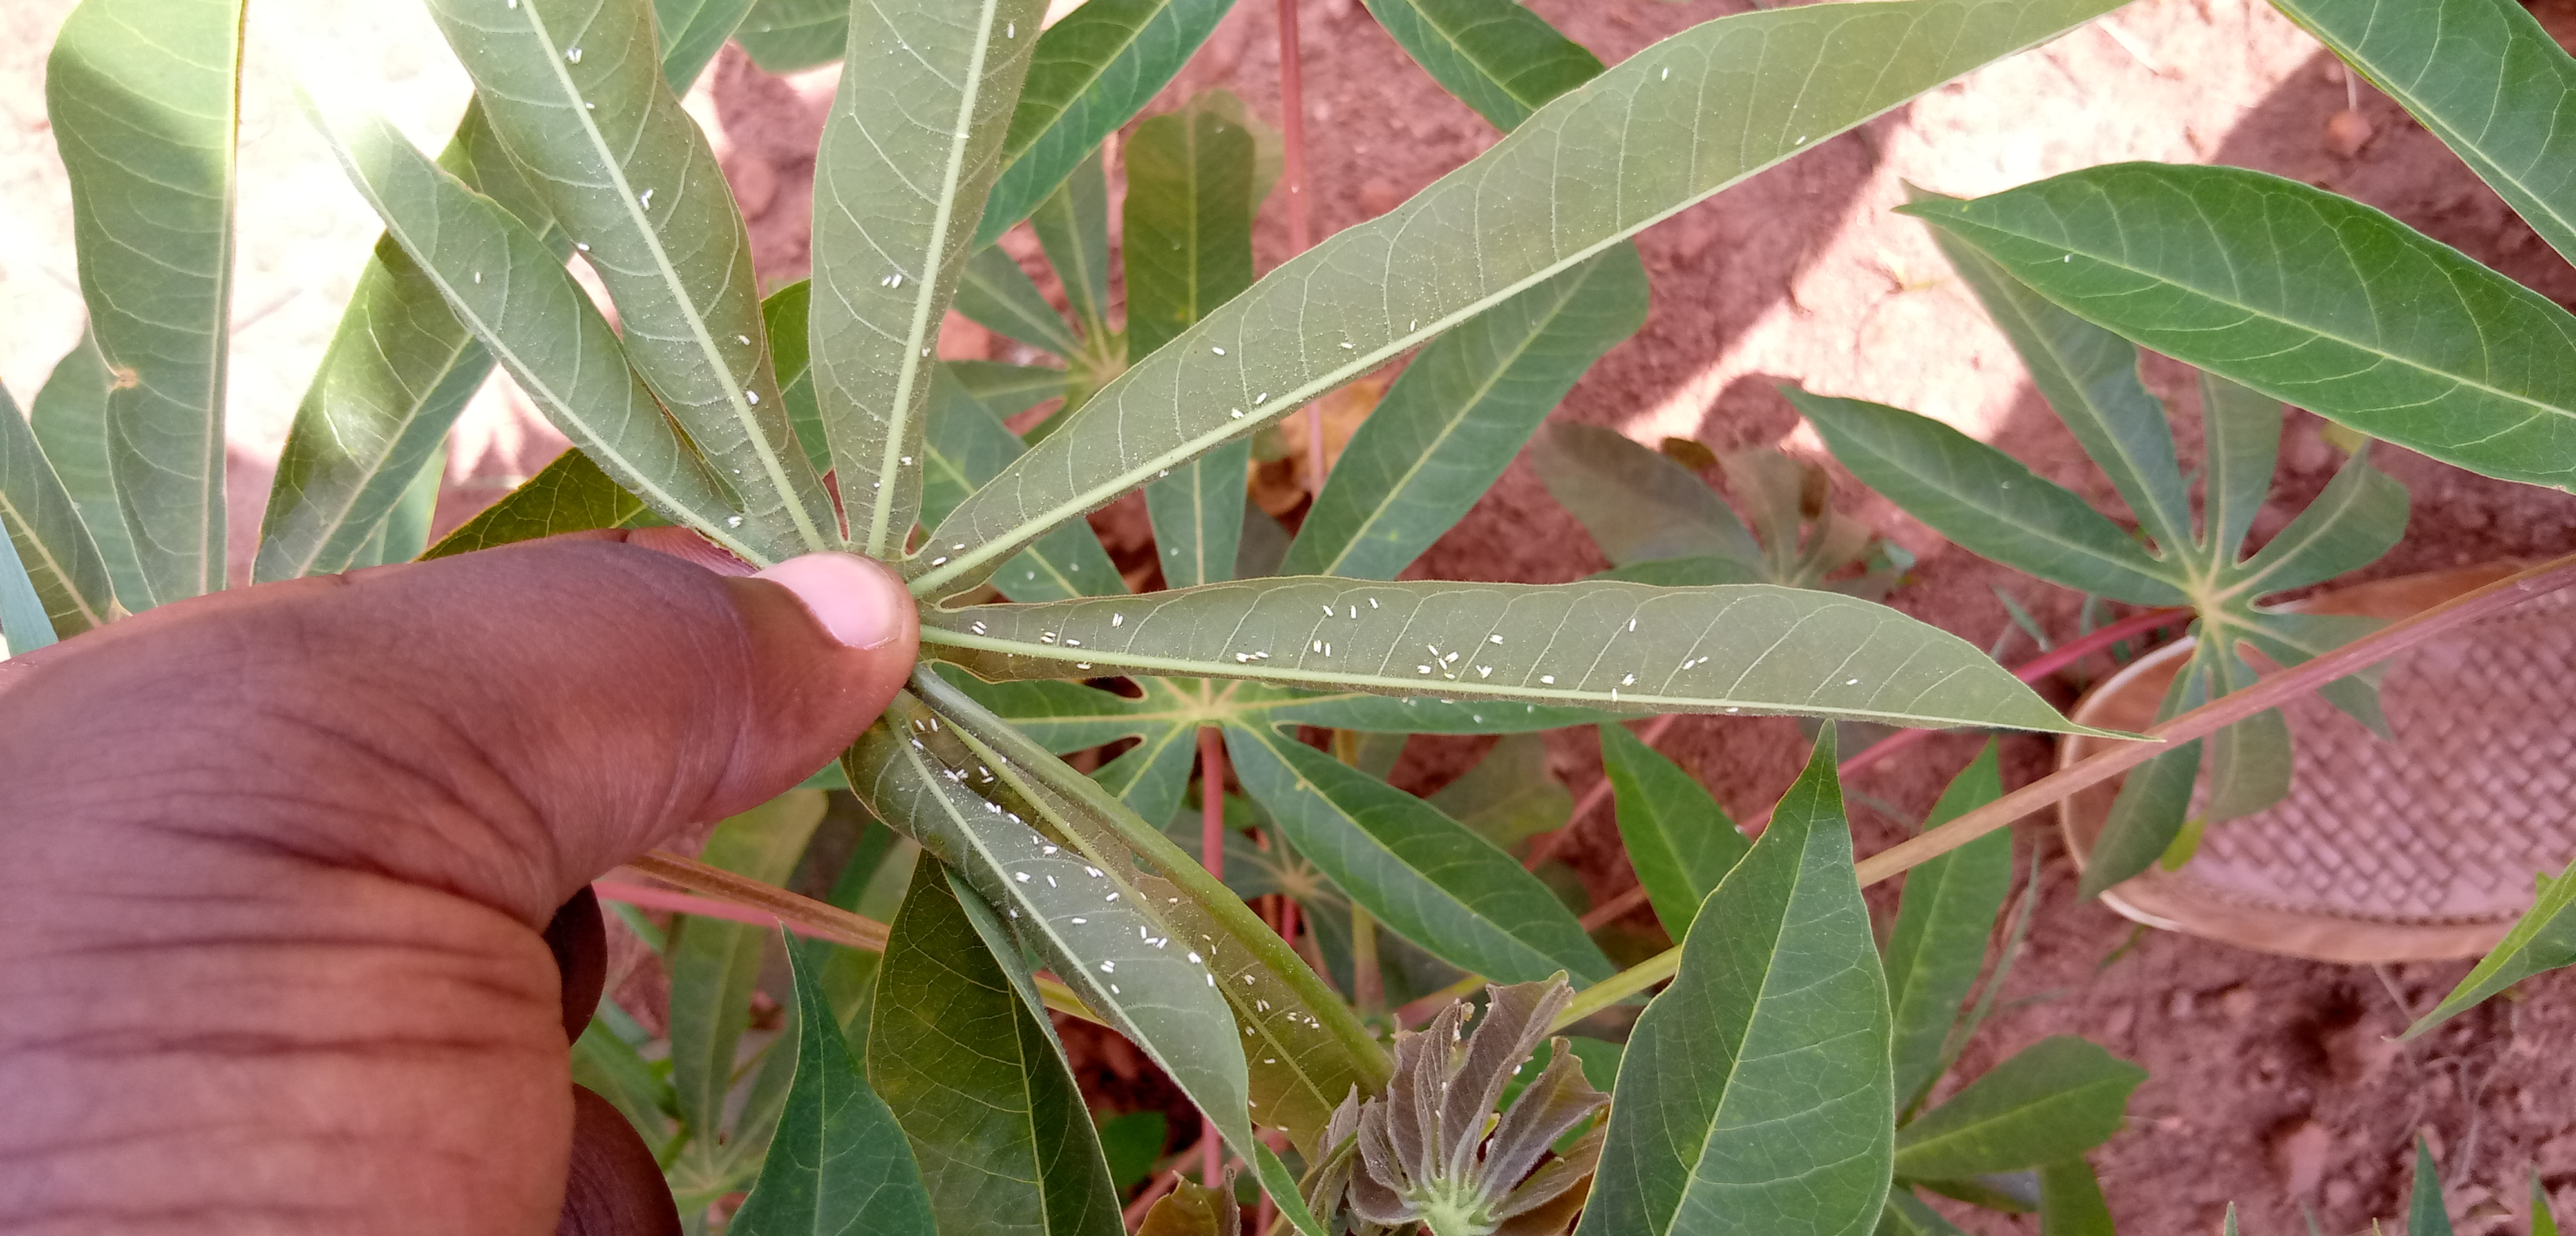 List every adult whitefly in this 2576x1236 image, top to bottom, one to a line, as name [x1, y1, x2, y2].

whitefly [1005, 21, 1017, 41]
whitefly [565, 47, 575, 64]
whitefly [575, 48, 586, 67]
whitefly [1659, 65, 1670, 83]
whitefly [582, 101, 598, 112]
whitefly [954, 131, 972, 142]
whitefly [1792, 133, 1809, 147]
whitefly [645, 186, 656, 200]
whitefly [639, 194, 651, 212]
whitefly [574, 241, 592, 254]
whitefly [473, 268, 484, 286]
whitefly [891, 272, 903, 290]
whitefly [880, 274, 891, 290]
whitefly [1407, 317, 1418, 333]
whitefly [734, 332, 752, 348]
whitefly [1337, 339, 1357, 353]
whitefly [1209, 344, 1227, 359]
whitefly [1251, 389, 1269, 407]
whitefly [750, 389, 760, 402]
whitefly [746, 390, 757, 405]
whitefly [1231, 407, 1246, 418]
whitefly [1230, 412, 1240, 421]
whitefly [899, 454, 913, 462]
whitefly [903, 460, 913, 467]
whitefly [1157, 467, 1165, 478]
whitefly [727, 515, 743, 522]
whitefly [728, 521, 742, 530]
whitefly [950, 541, 967, 552]
whitefly [928, 554, 949, 568]
whitefly [1368, 595, 1380, 611]
whitefly [1347, 602, 1359, 622]
whitefly [1321, 603, 1335, 619]
whitefly [1111, 612, 1119, 629]
whitefly [1117, 614, 1124, 628]
whitefly [1626, 615, 1639, 634]
whitefly [974, 619, 987, 630]
whitefly [970, 624, 985, 636]
whitefly [1043, 630, 1058, 638]
whitefly [1492, 633, 1504, 640]
whitefly [1039, 635, 1056, 645]
whitefly [1064, 637, 1083, 648]
whitefly [1489, 637, 1504, 646]
whitefly [1317, 638, 1323, 655]
whitefly [1312, 639, 1318, 653]
whitefly [1323, 640, 1333, 660]
whitefly [1426, 642, 1441, 657]
whitefly [1255, 650, 1271, 659]
whitefly [1235, 651, 1249, 660]
whitefly [1444, 651, 1457, 660]
whitefly [1248, 653, 1259, 661]
whitefly [1450, 653, 1459, 664]
whitefly [1696, 655, 1710, 664]
whitefly [1235, 657, 1247, 664]
whitefly [1437, 657, 1450, 670]
whitefly [1681, 657, 1695, 672]
whitefly [1075, 660, 1093, 672]
whitefly [1416, 663, 1432, 670]
whitefly [1475, 663, 1483, 673]
whitefly [1481, 665, 1490, 677]
whitefly [1482, 666, 1493, 680]
whitefly [1419, 669, 1432, 674]
whitefly [1442, 671, 1457, 681]
whitefly [1622, 673, 1634, 685]
whitefly [1542, 674, 1555, 680]
whitefly [1625, 677, 1636, 688]
whitefly [1844, 677, 1859, 688]
whitefly [1539, 678, 1555, 686]
whitefly [1611, 686, 1619, 703]
whitefly [1723, 706, 1741, 715]
whitefly [929, 716, 940, 733]
whitefly [914, 718, 927, 733]
whitefly [911, 738, 925, 752]
whitefly [977, 763, 989, 777]
whitefly [956, 767, 966, 776]
whitefly [946, 772, 959, 784]
whitefly [959, 772, 971, 781]
whitefly [981, 776, 995, 785]
whitefly [983, 800, 996, 814]
whitefly [996, 803, 1002, 817]
whitefly [1007, 811, 1021, 825]
whitefly [1032, 832, 1041, 846]
whitefly [1041, 844, 1058, 852]
whitefly [1041, 849, 1057, 856]
whitefly [1083, 865, 1097, 879]
whitefly [1094, 866, 1105, 879]
whitefly [1014, 870, 1032, 881]
whitefly [1045, 873, 1059, 890]
whitefly [1014, 876, 1028, 884]
whitefly [1103, 889, 1121, 904]
whitefly [1139, 890, 1150, 902]
whitefly [1164, 895, 1180, 905]
whitefly [1007, 905, 1021, 919]
whitefly [1070, 915, 1089, 927]
whitefly [1139, 923, 1148, 940]
whitefly [1200, 932, 1213, 942]
whitefly [1144, 936, 1160, 946]
whitefly [1156, 936, 1168, 951]
whitefly [1209, 943, 1218, 956]
whitefly [1191, 951, 1203, 964]
whitefly [1188, 953, 1197, 964]
whitefly [1103, 959, 1115, 969]
whitefly [1099, 964, 1115, 975]
whitefly [1206, 970, 1217, 989]
whitefly [1247, 973, 1256, 982]
whitefly [1242, 975, 1254, 986]
whitefly [1110, 982, 1122, 997]
whitefly [1255, 998, 1265, 1013]
whitefly [1262, 998, 1271, 1011]
whitefly [1286, 1011, 1299, 1017]
whitefly [1286, 1015, 1298, 1023]
whitefly [1303, 1016, 1312, 1025]
whitefly [1310, 1023, 1321, 1030]
whitefly [1247, 1025, 1256, 1035]
whitefly [1244, 1028, 1253, 1038]
whitefly [1262, 1058, 1277, 1066]
whitefly [1247, 1098, 1258, 1110]
whitefly [1275, 1121, 1290, 1134]